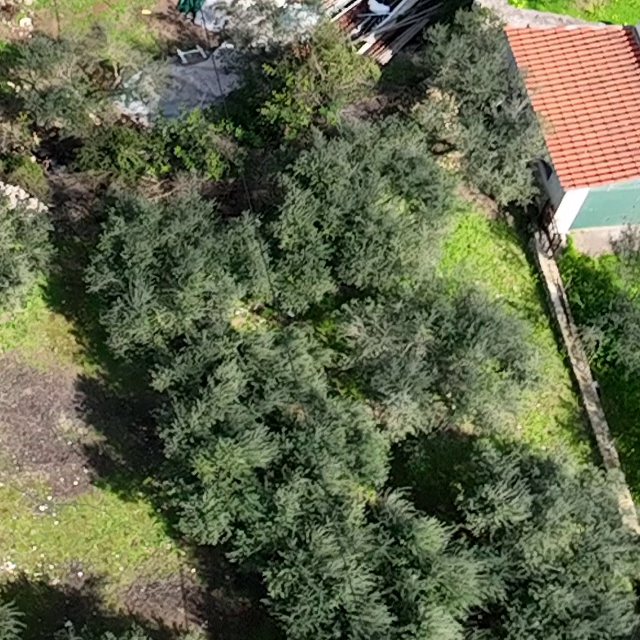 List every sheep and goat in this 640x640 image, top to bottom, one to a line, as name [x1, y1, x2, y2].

None